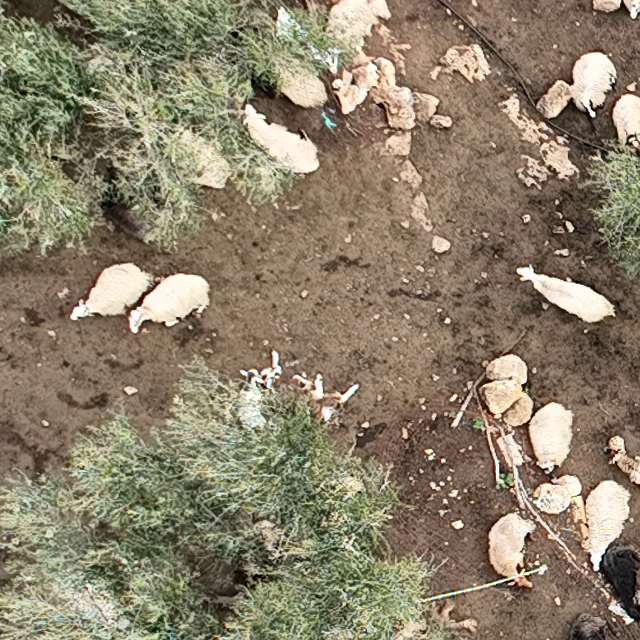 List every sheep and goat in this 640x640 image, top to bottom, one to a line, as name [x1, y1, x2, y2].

sheep [265, 49, 328, 110]
sheep [570, 51, 616, 119]
sheep [612, 92, 639, 159]
sheep [243, 104, 320, 173]
sheep [155, 122, 234, 190]
sheep [69, 261, 154, 319]
sheep [514, 264, 617, 321]
sheep [128, 272, 209, 333]
sheep [235, 364, 271, 433]
sheep [528, 402, 574, 476]
sheep [603, 449, 639, 500]
sheep [587, 479, 630, 571]
sheep [486, 512, 538, 590]
sheep [599, 543, 639, 631]
sheep [633, 559, 639, 609]
sheep [570, 613, 619, 639]